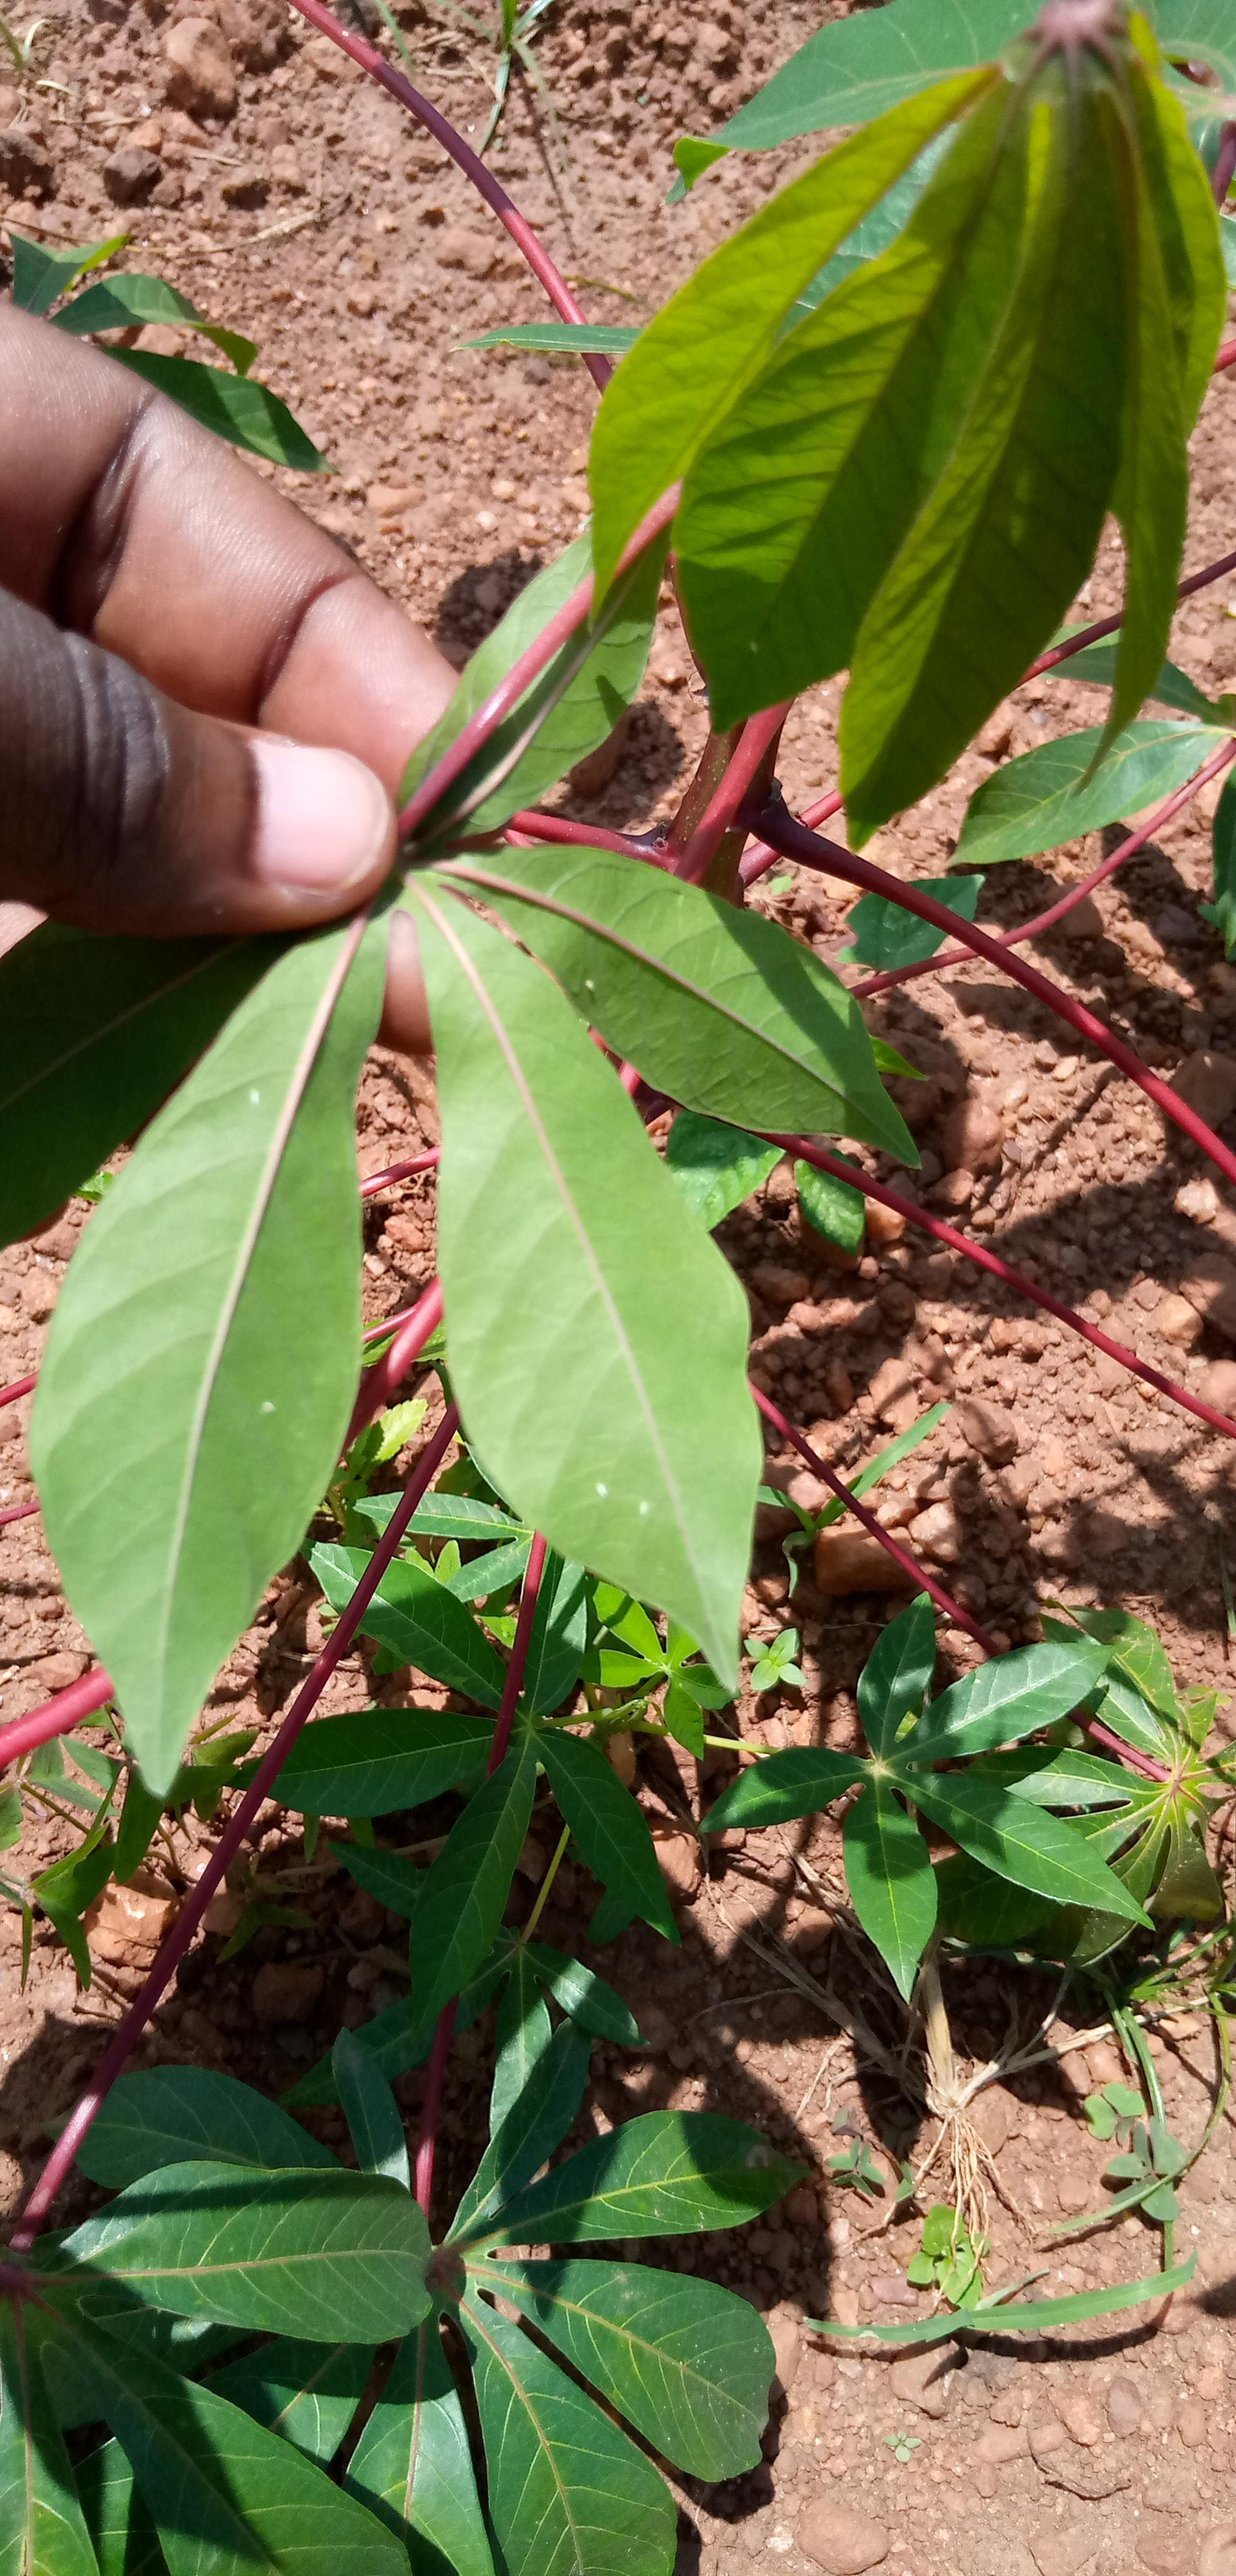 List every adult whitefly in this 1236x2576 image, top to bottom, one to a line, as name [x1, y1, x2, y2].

whitefly [580, 963, 603, 1001]
whitefly [238, 1083, 269, 1105]
whitefly [248, 1390, 277, 1426]
whitefly [582, 1472, 610, 1513]
whitefly [631, 1492, 659, 1530]